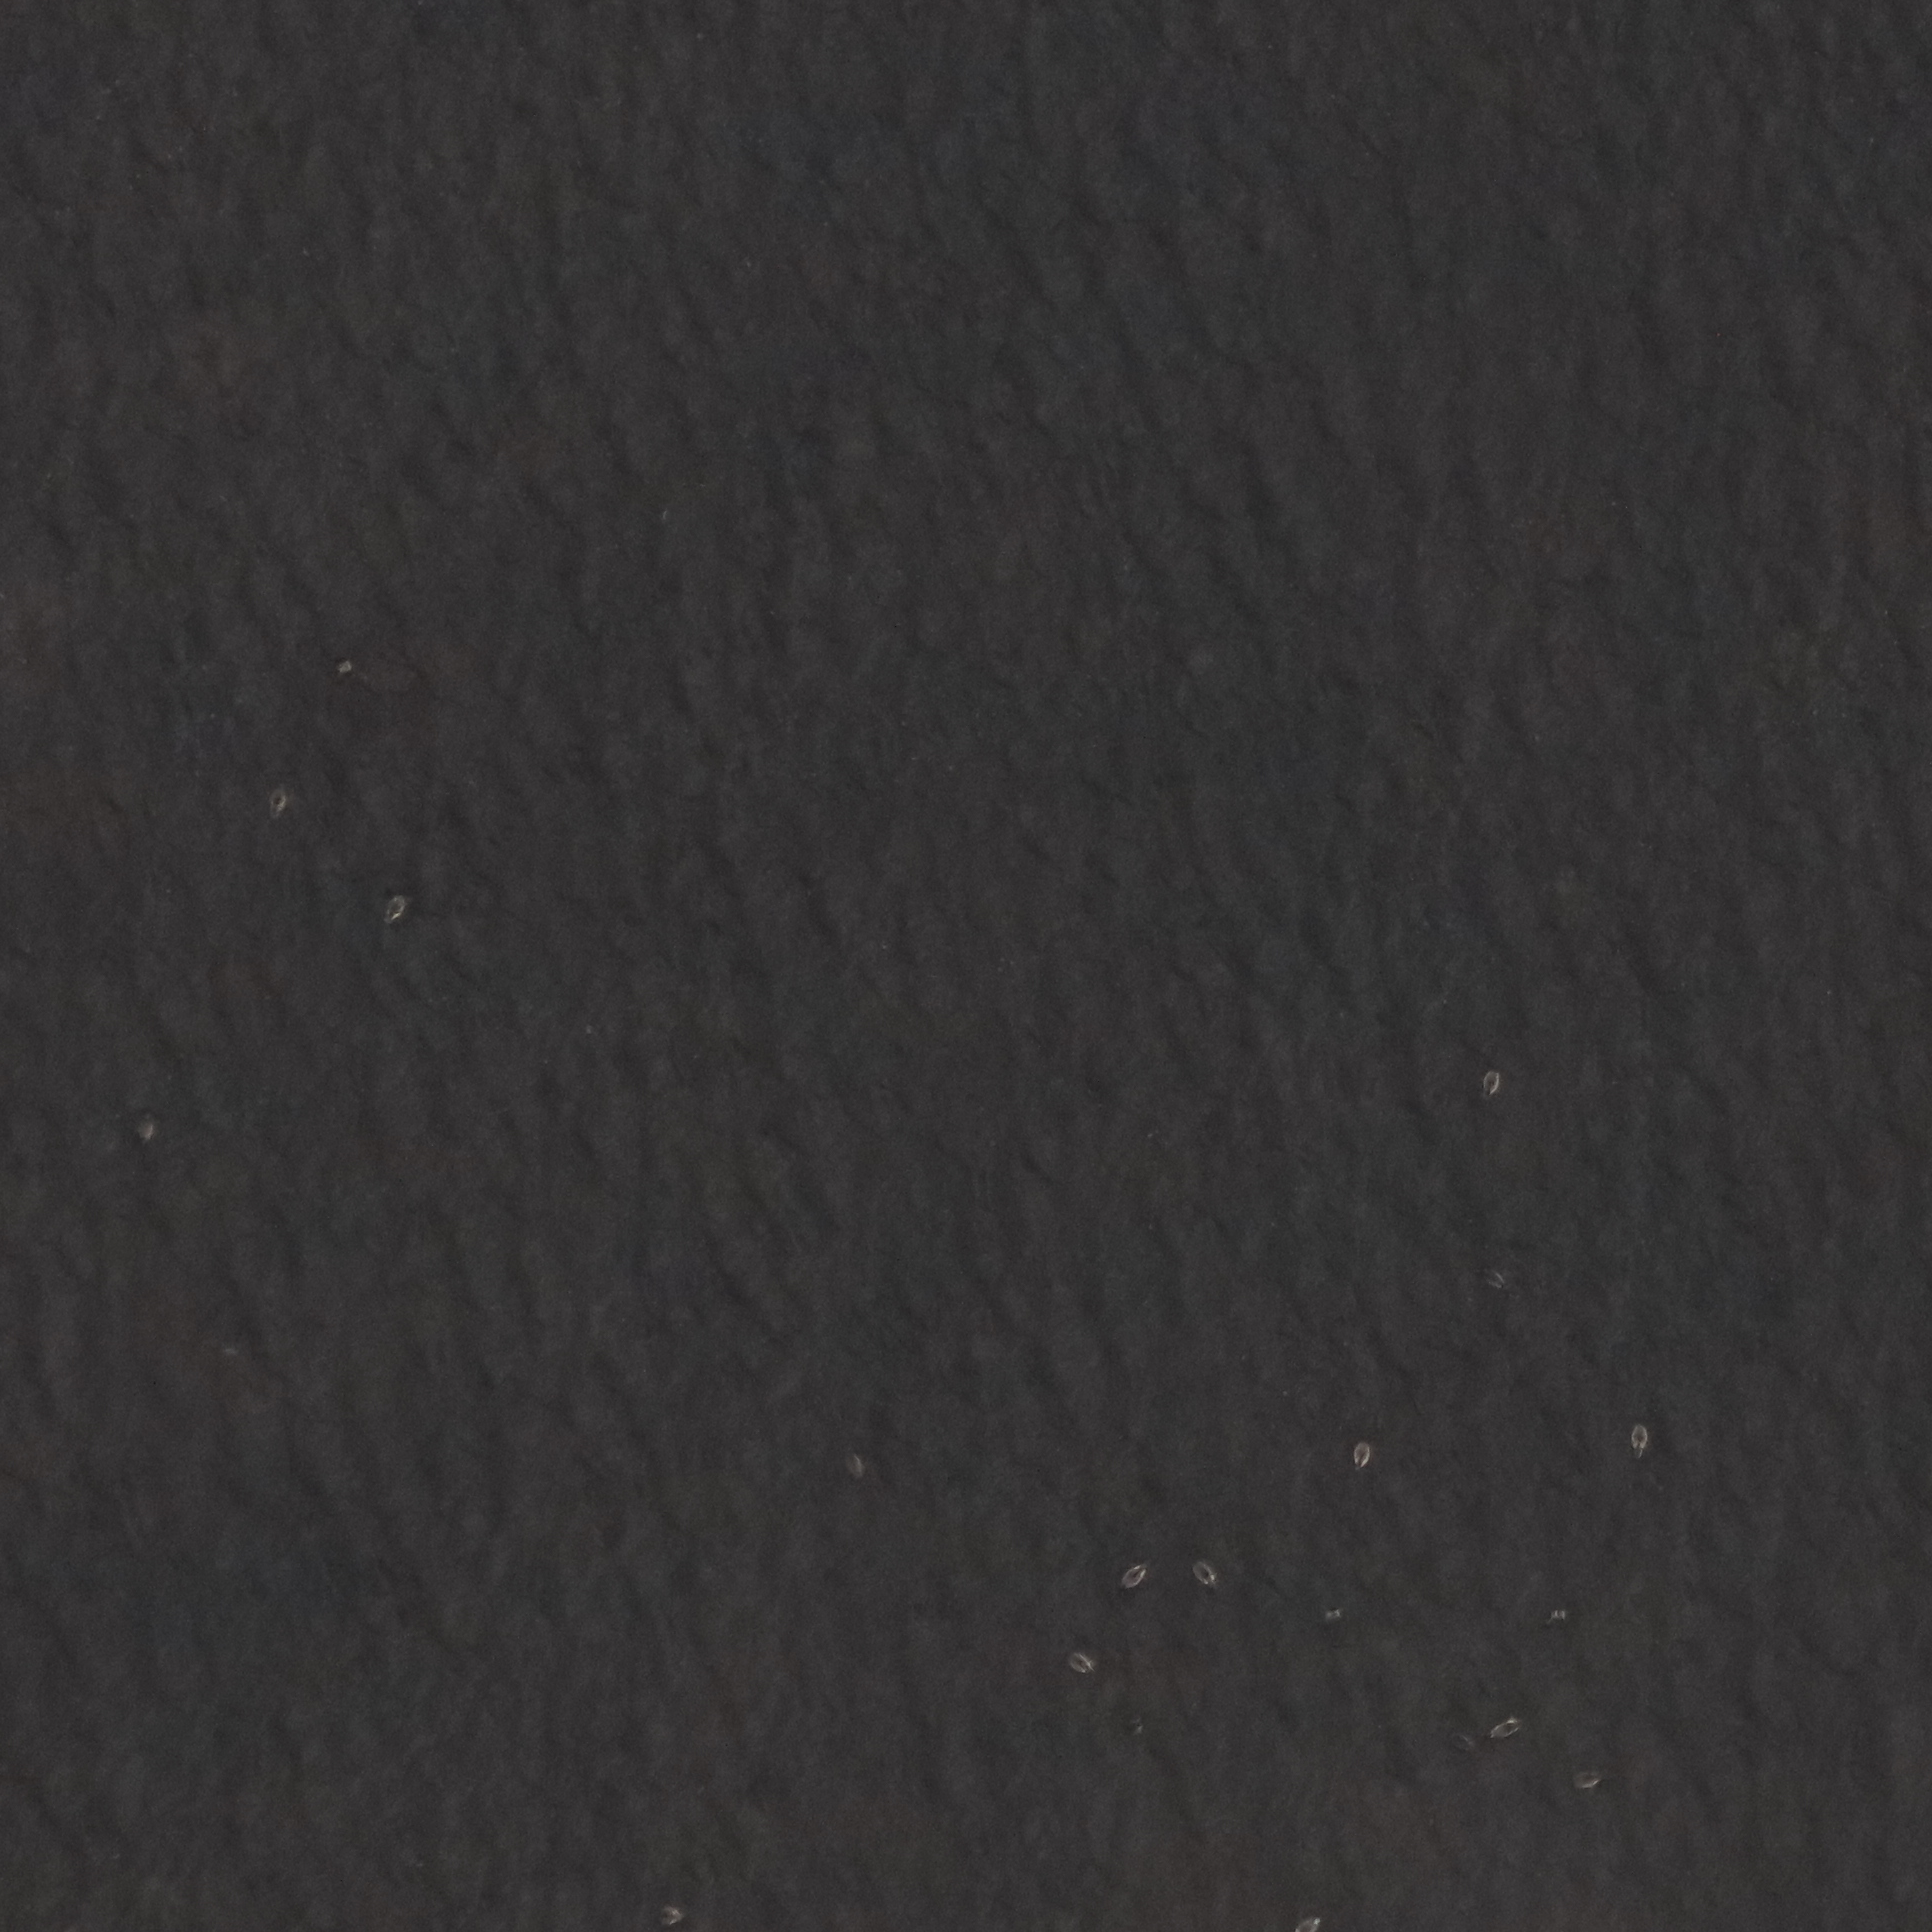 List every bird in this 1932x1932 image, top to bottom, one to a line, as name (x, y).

other bird (343, 665)
other bird (277, 801)
other bird (395, 906)
other bird (1491, 1086)
other bird (146, 1127)
other bird (1492, 1276)
other bird (1638, 1439)
other bird (1361, 1458)
other bird (854, 1465)
other bird (1199, 1574)
other bird (1134, 1579)
other bird (1327, 1612)
other bird (1556, 1617)
other bird (1079, 1663)
other bird (1136, 1723)
other bird (1506, 1731)
other bird (1464, 1743)
other bird (1585, 1779)
other bird (673, 1915)